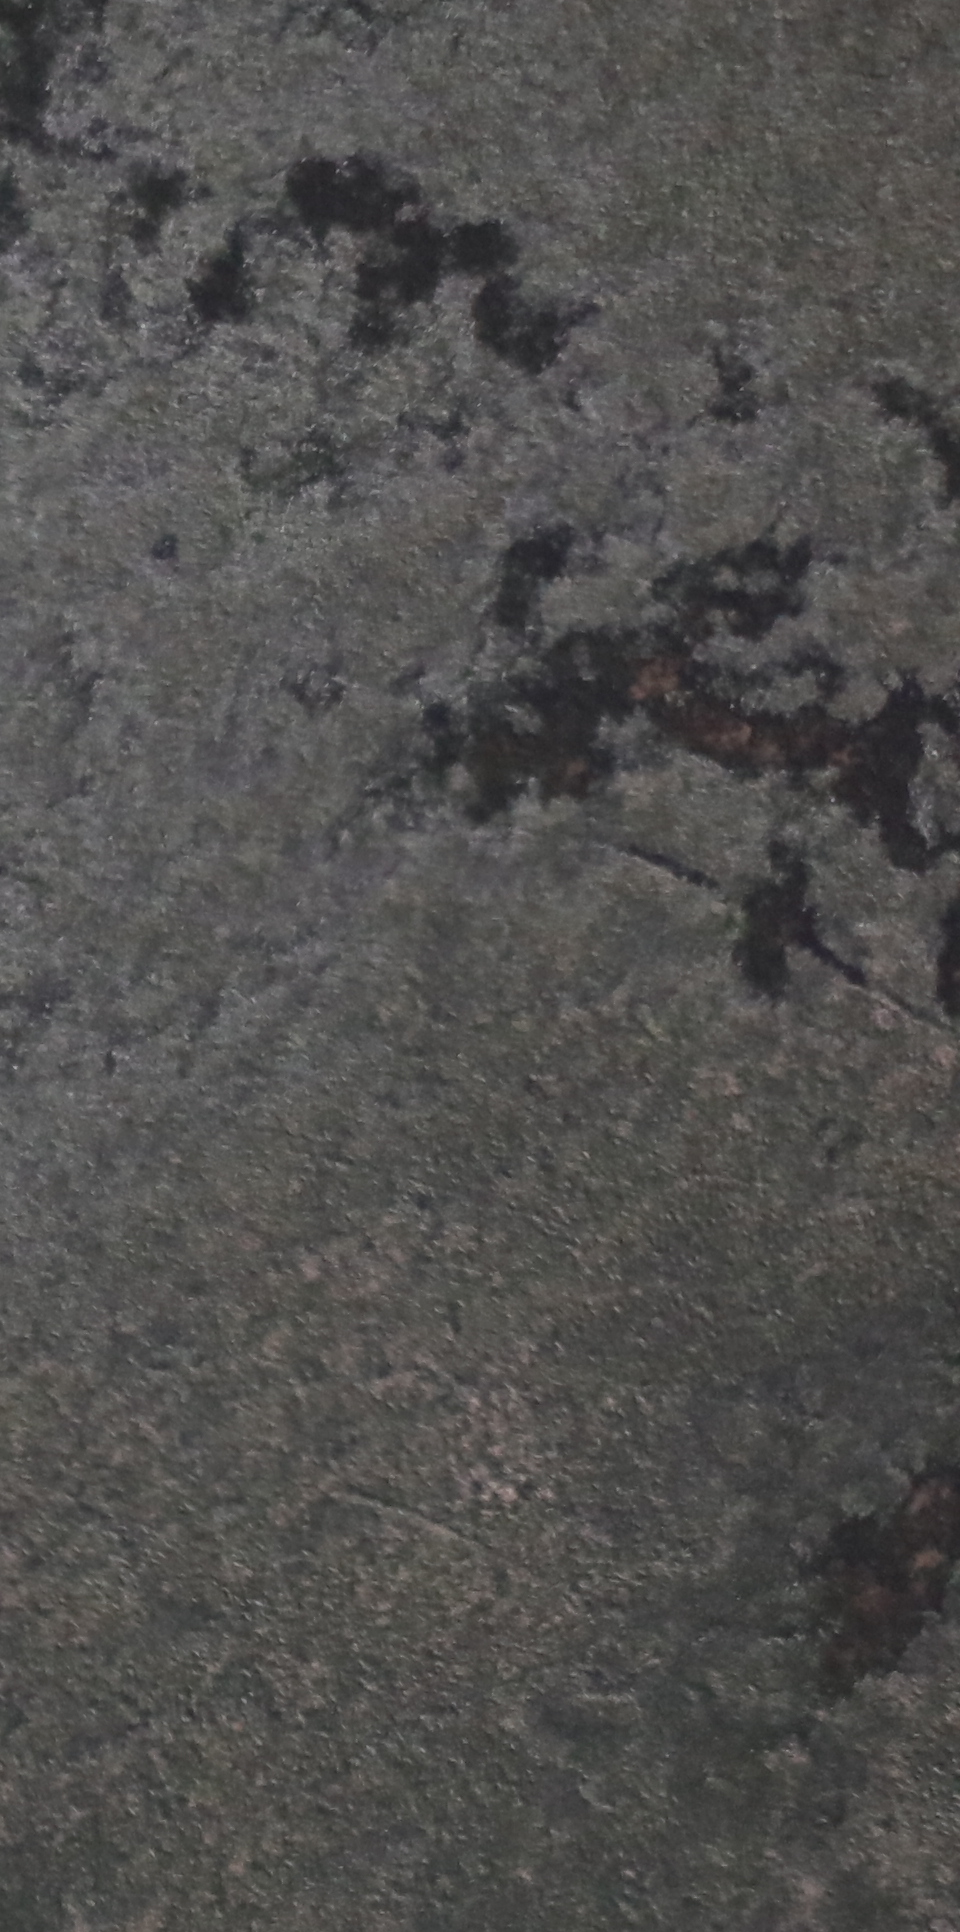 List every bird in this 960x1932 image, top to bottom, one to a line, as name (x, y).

None